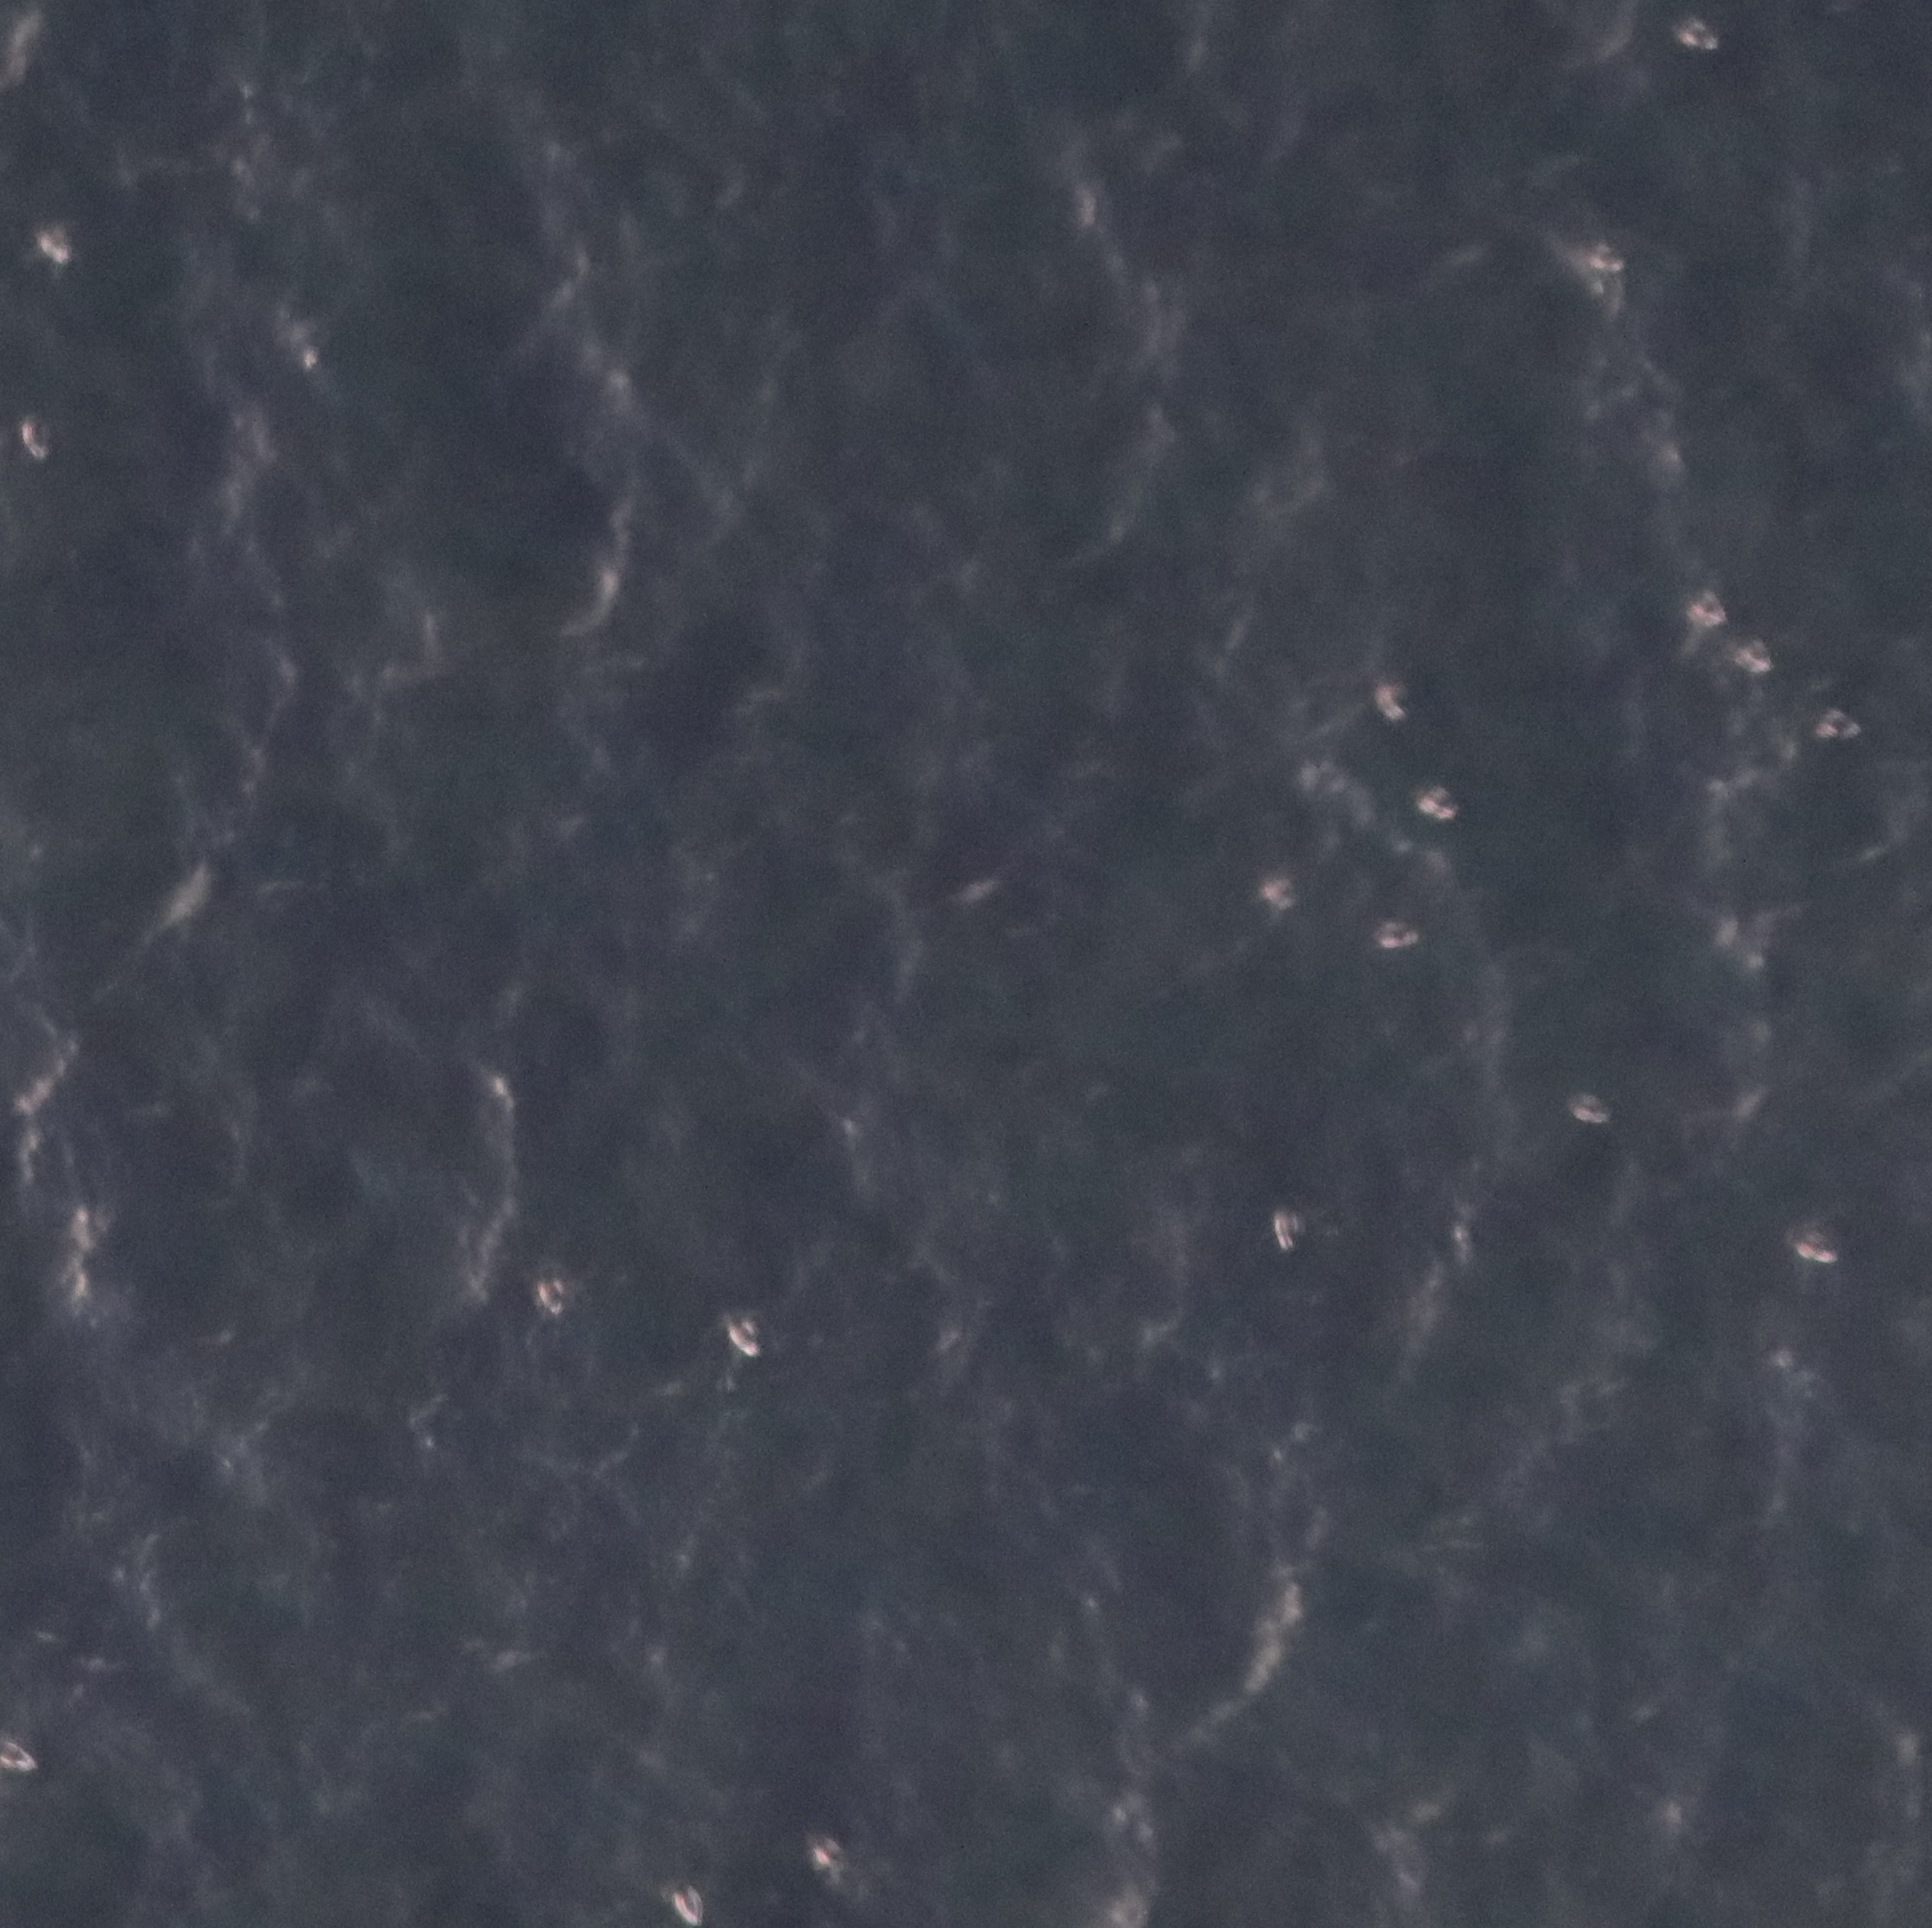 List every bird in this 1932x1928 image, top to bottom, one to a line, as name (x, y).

brant (1693, 34)
brant (58, 238)
brant (1612, 258)
brant (39, 435)
brant (1705, 596)
brant (1760, 659)
brant (1388, 692)
brant (1836, 716)
brant (1432, 802)
brant (1284, 893)
brant (1400, 934)
brant (1585, 1105)
brant (1288, 1225)
brant (1811, 1242)
brant (553, 1291)
brant (740, 1331)
brant (15, 1753)
brant (826, 1849)
brant (683, 1899)